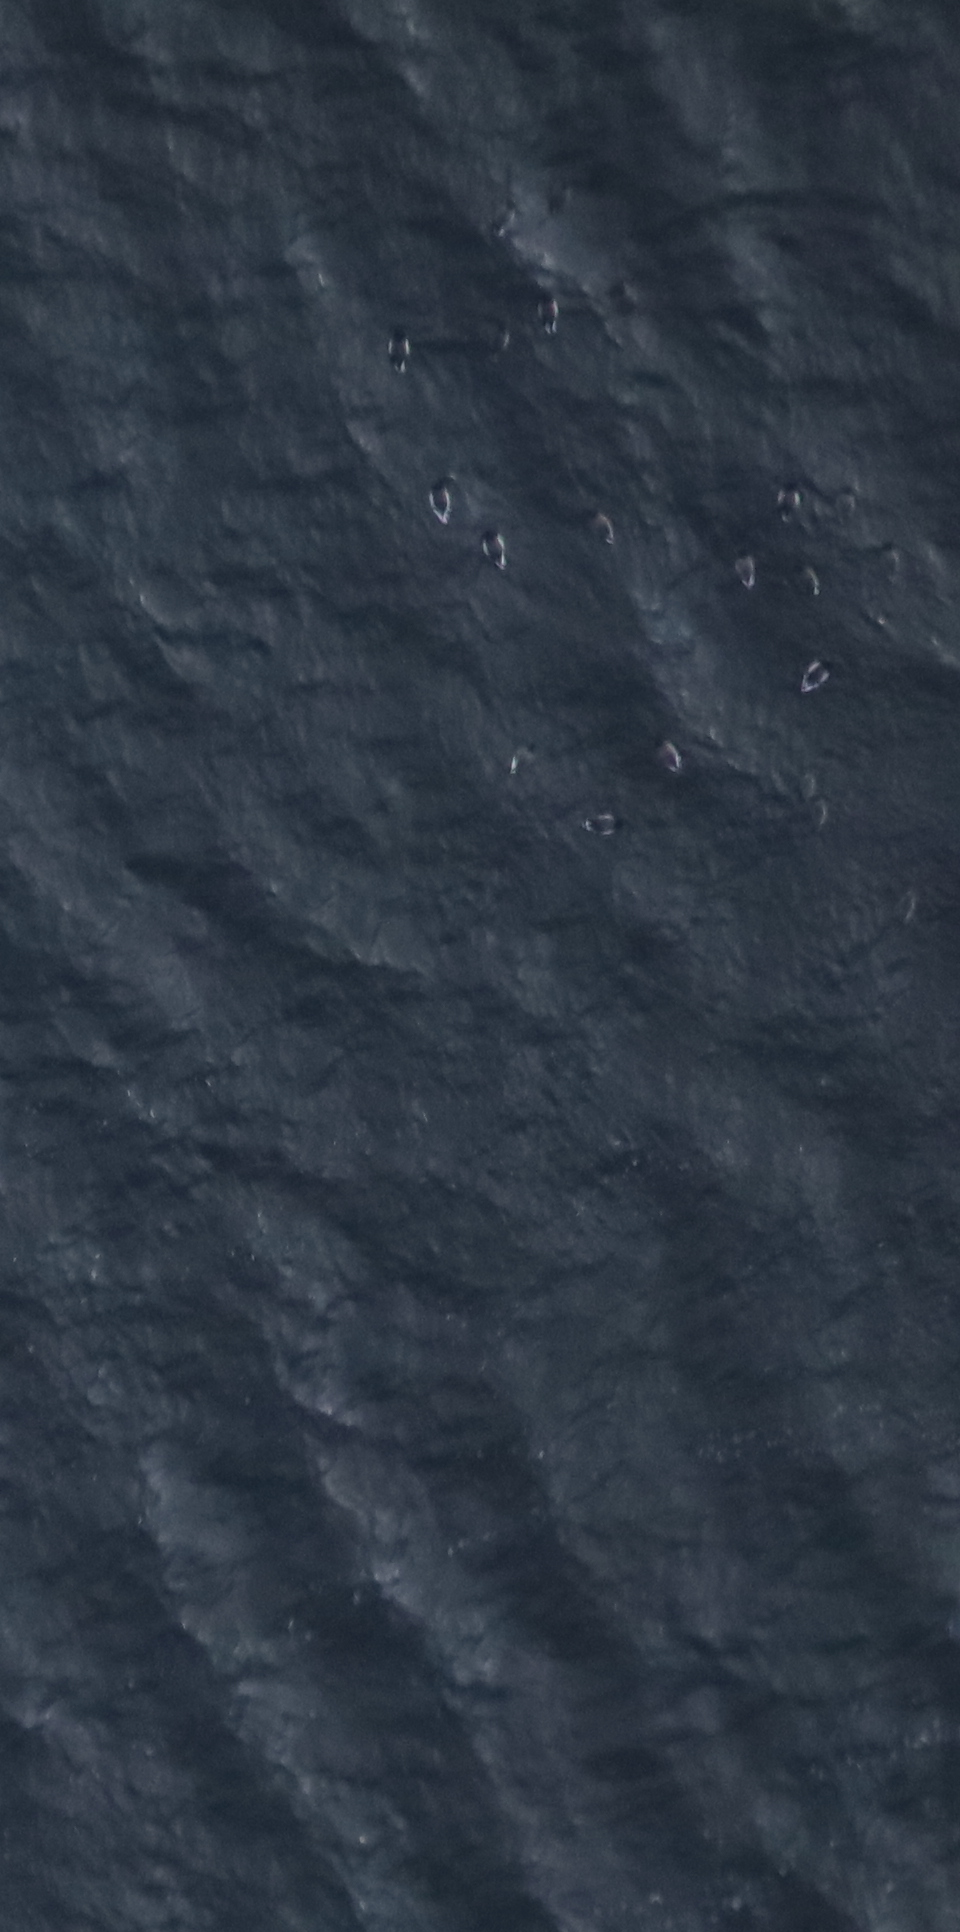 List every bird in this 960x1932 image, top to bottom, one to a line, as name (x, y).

brant (567, 196)
brant (501, 222)
brant (551, 309)
brant (497, 342)
brant (398, 351)
brant (441, 499)
brant (787, 500)
brant (843, 507)
brant (602, 528)
brant (494, 548)
brant (892, 560)
brant (742, 566)
brant (805, 572)
brant (820, 670)
brant (670, 758)
brant (525, 760)
other bird (806, 784)
other bird (818, 812)
brant (603, 827)
other bird (910, 902)